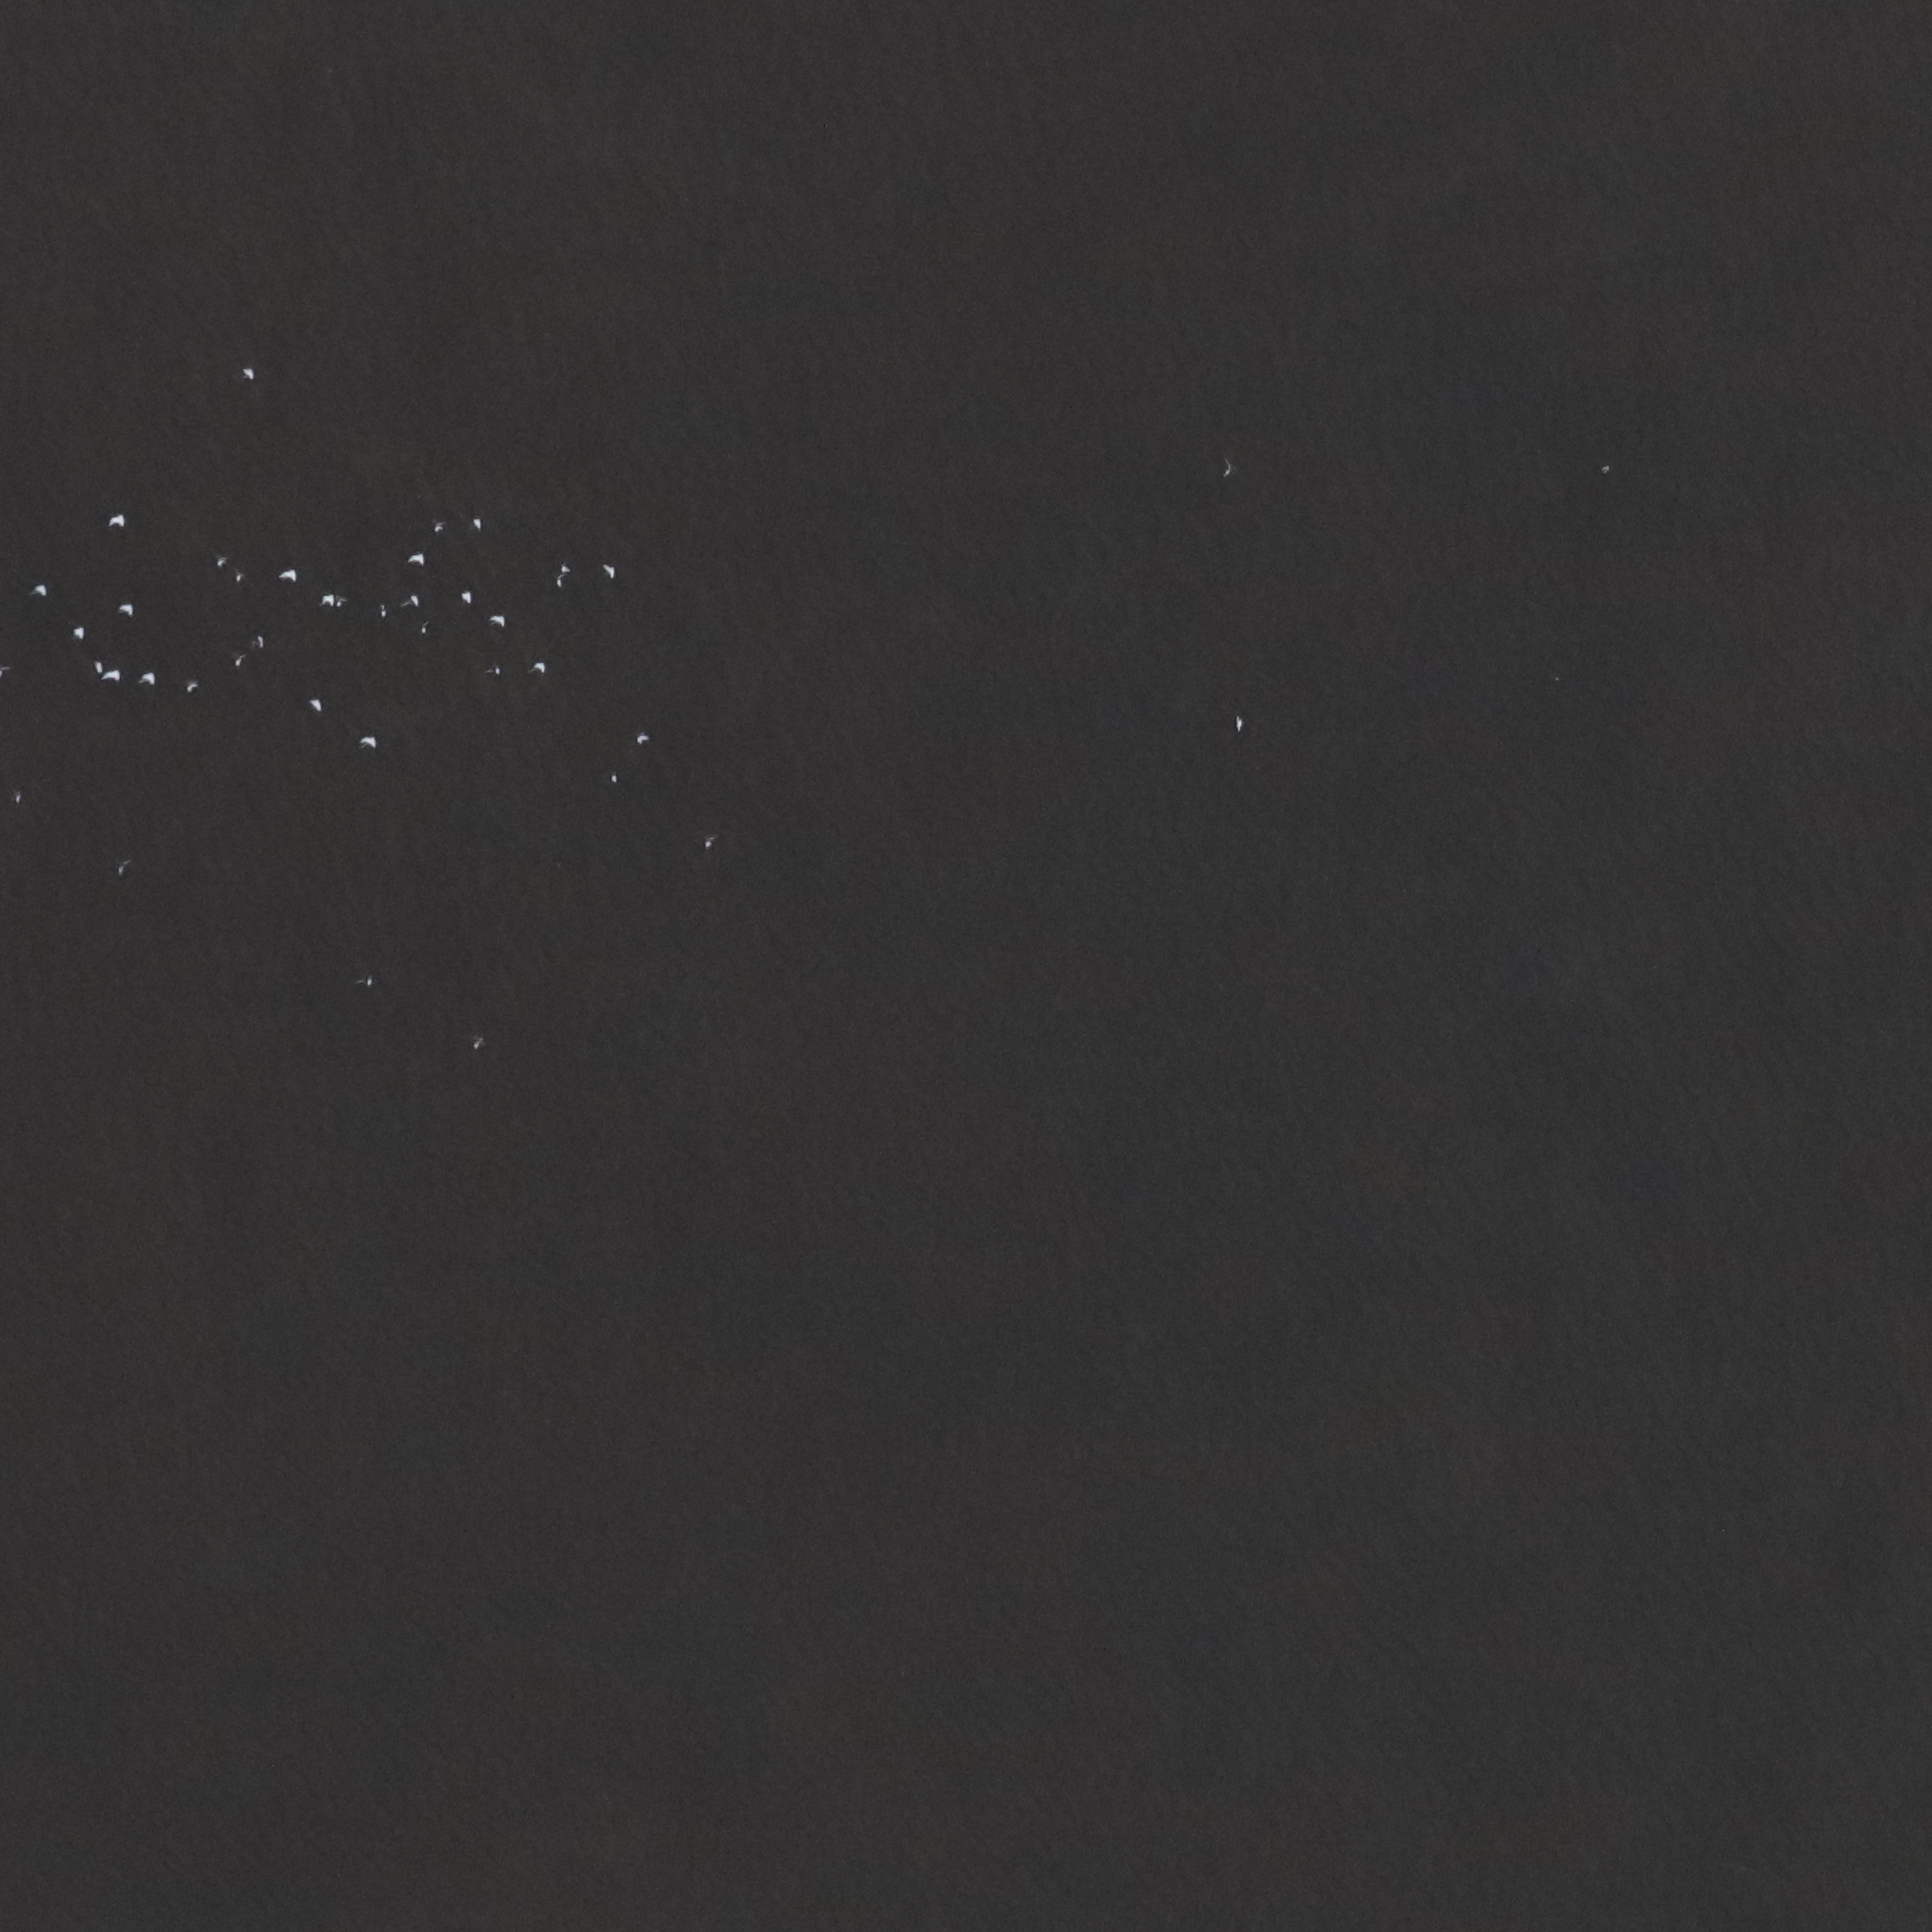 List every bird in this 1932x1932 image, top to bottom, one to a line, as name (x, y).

other bird (253, 367)
other bird (1606, 463)
other bird (1231, 467)
other bird (115, 526)
other bird (481, 526)
other bird (436, 527)
other bird (231, 566)
other bird (415, 567)
other bird (568, 571)
other bird (610, 575)
other bird (292, 580)
other bird (243, 581)
other bird (566, 590)
other bird (46, 591)
other bird (354, 597)
other bird (470, 602)
other bird (330, 603)
other bird (138, 607)
other bird (406, 607)
other bird (499, 626)
other bird (86, 627)
other bird (425, 634)
other bird (264, 643)
other bird (237, 660)
other bird (493, 661)
other bird (103, 665)
other bird (539, 670)
other bird (3, 677)
other bird (122, 679)
other bird (155, 682)
other bird (186, 696)
other bird (315, 705)
other bird (1240, 720)
other bird (638, 735)
other bird (379, 743)
other bird (611, 778)
other bird (20, 798)
other bird (713, 837)
other bird (132, 868)
other bird (359, 976)
other bird (476, 1047)